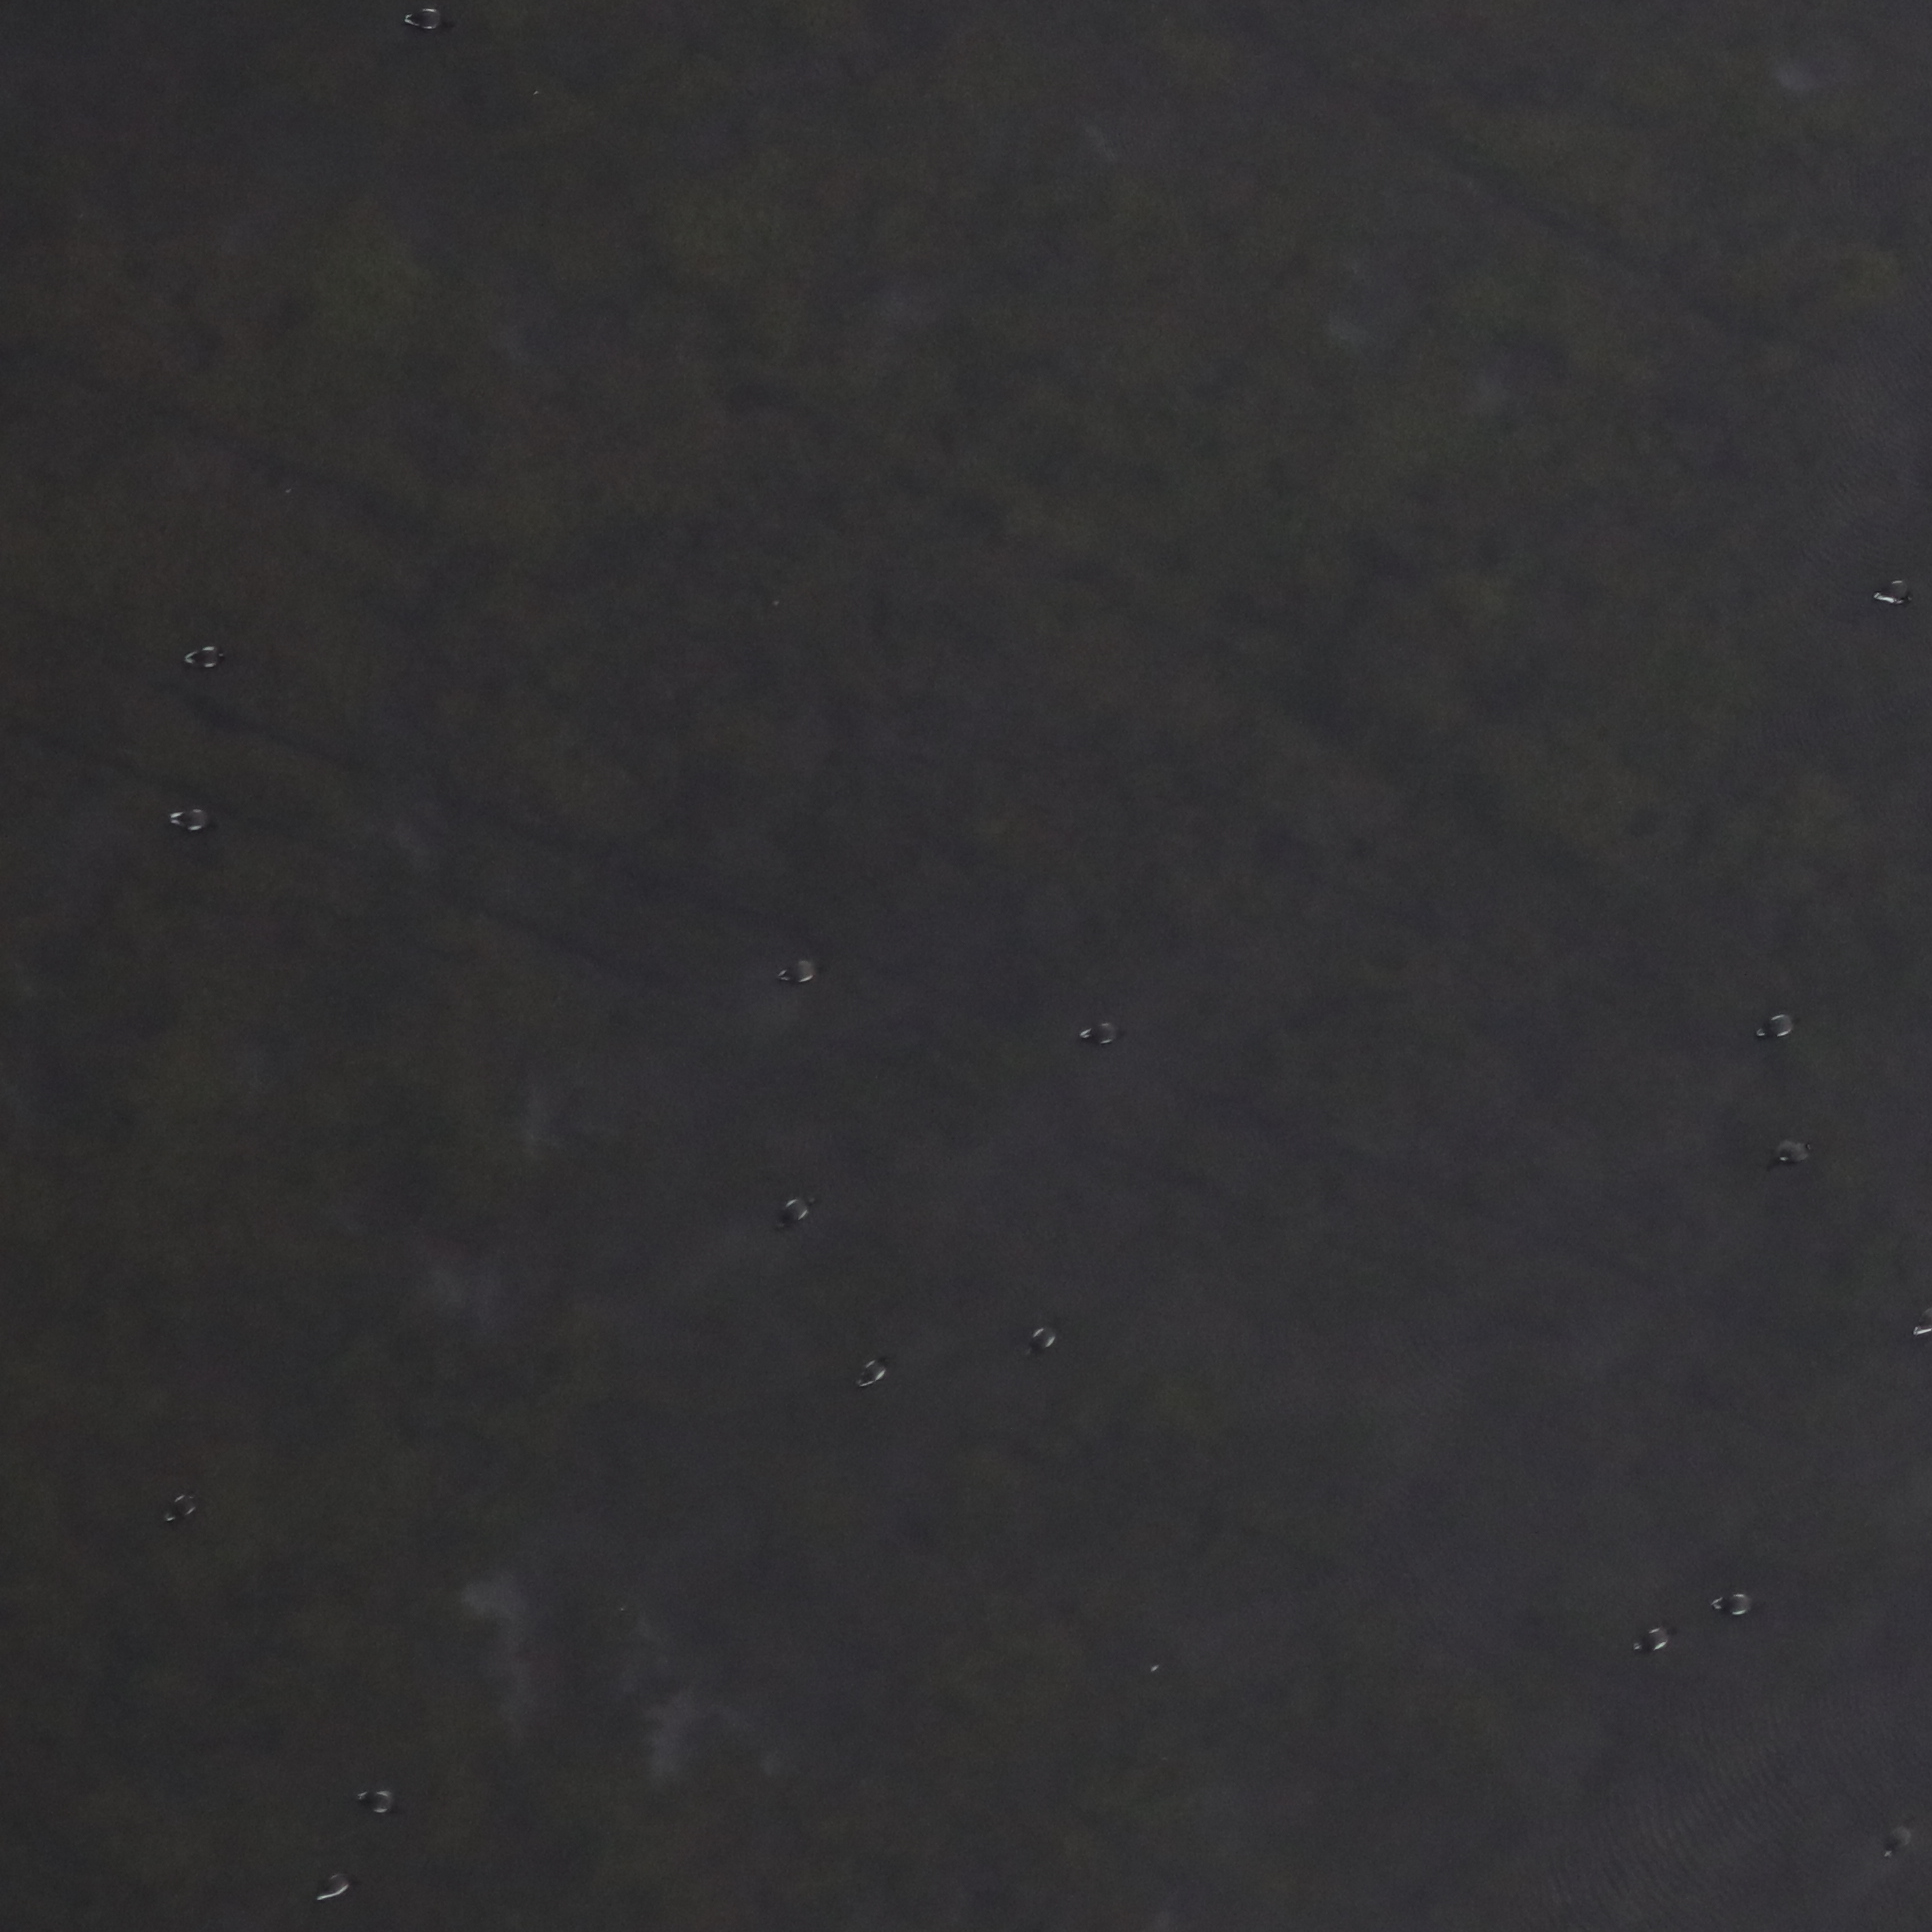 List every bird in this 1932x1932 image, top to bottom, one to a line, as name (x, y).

brant (427, 20)
brant (1897, 594)
brant (209, 653)
brant (192, 818)
brant (805, 971)
brant (1777, 1027)
brant (1102, 1038)
brant (1791, 1152)
brant (797, 1204)
brant (1930, 1319)
brant (1036, 1340)
brant (871, 1367)
brant (183, 1503)
brant (1729, 1599)
brant (1647, 1646)
brant (379, 1799)
brant (1899, 1837)
brant (332, 1884)